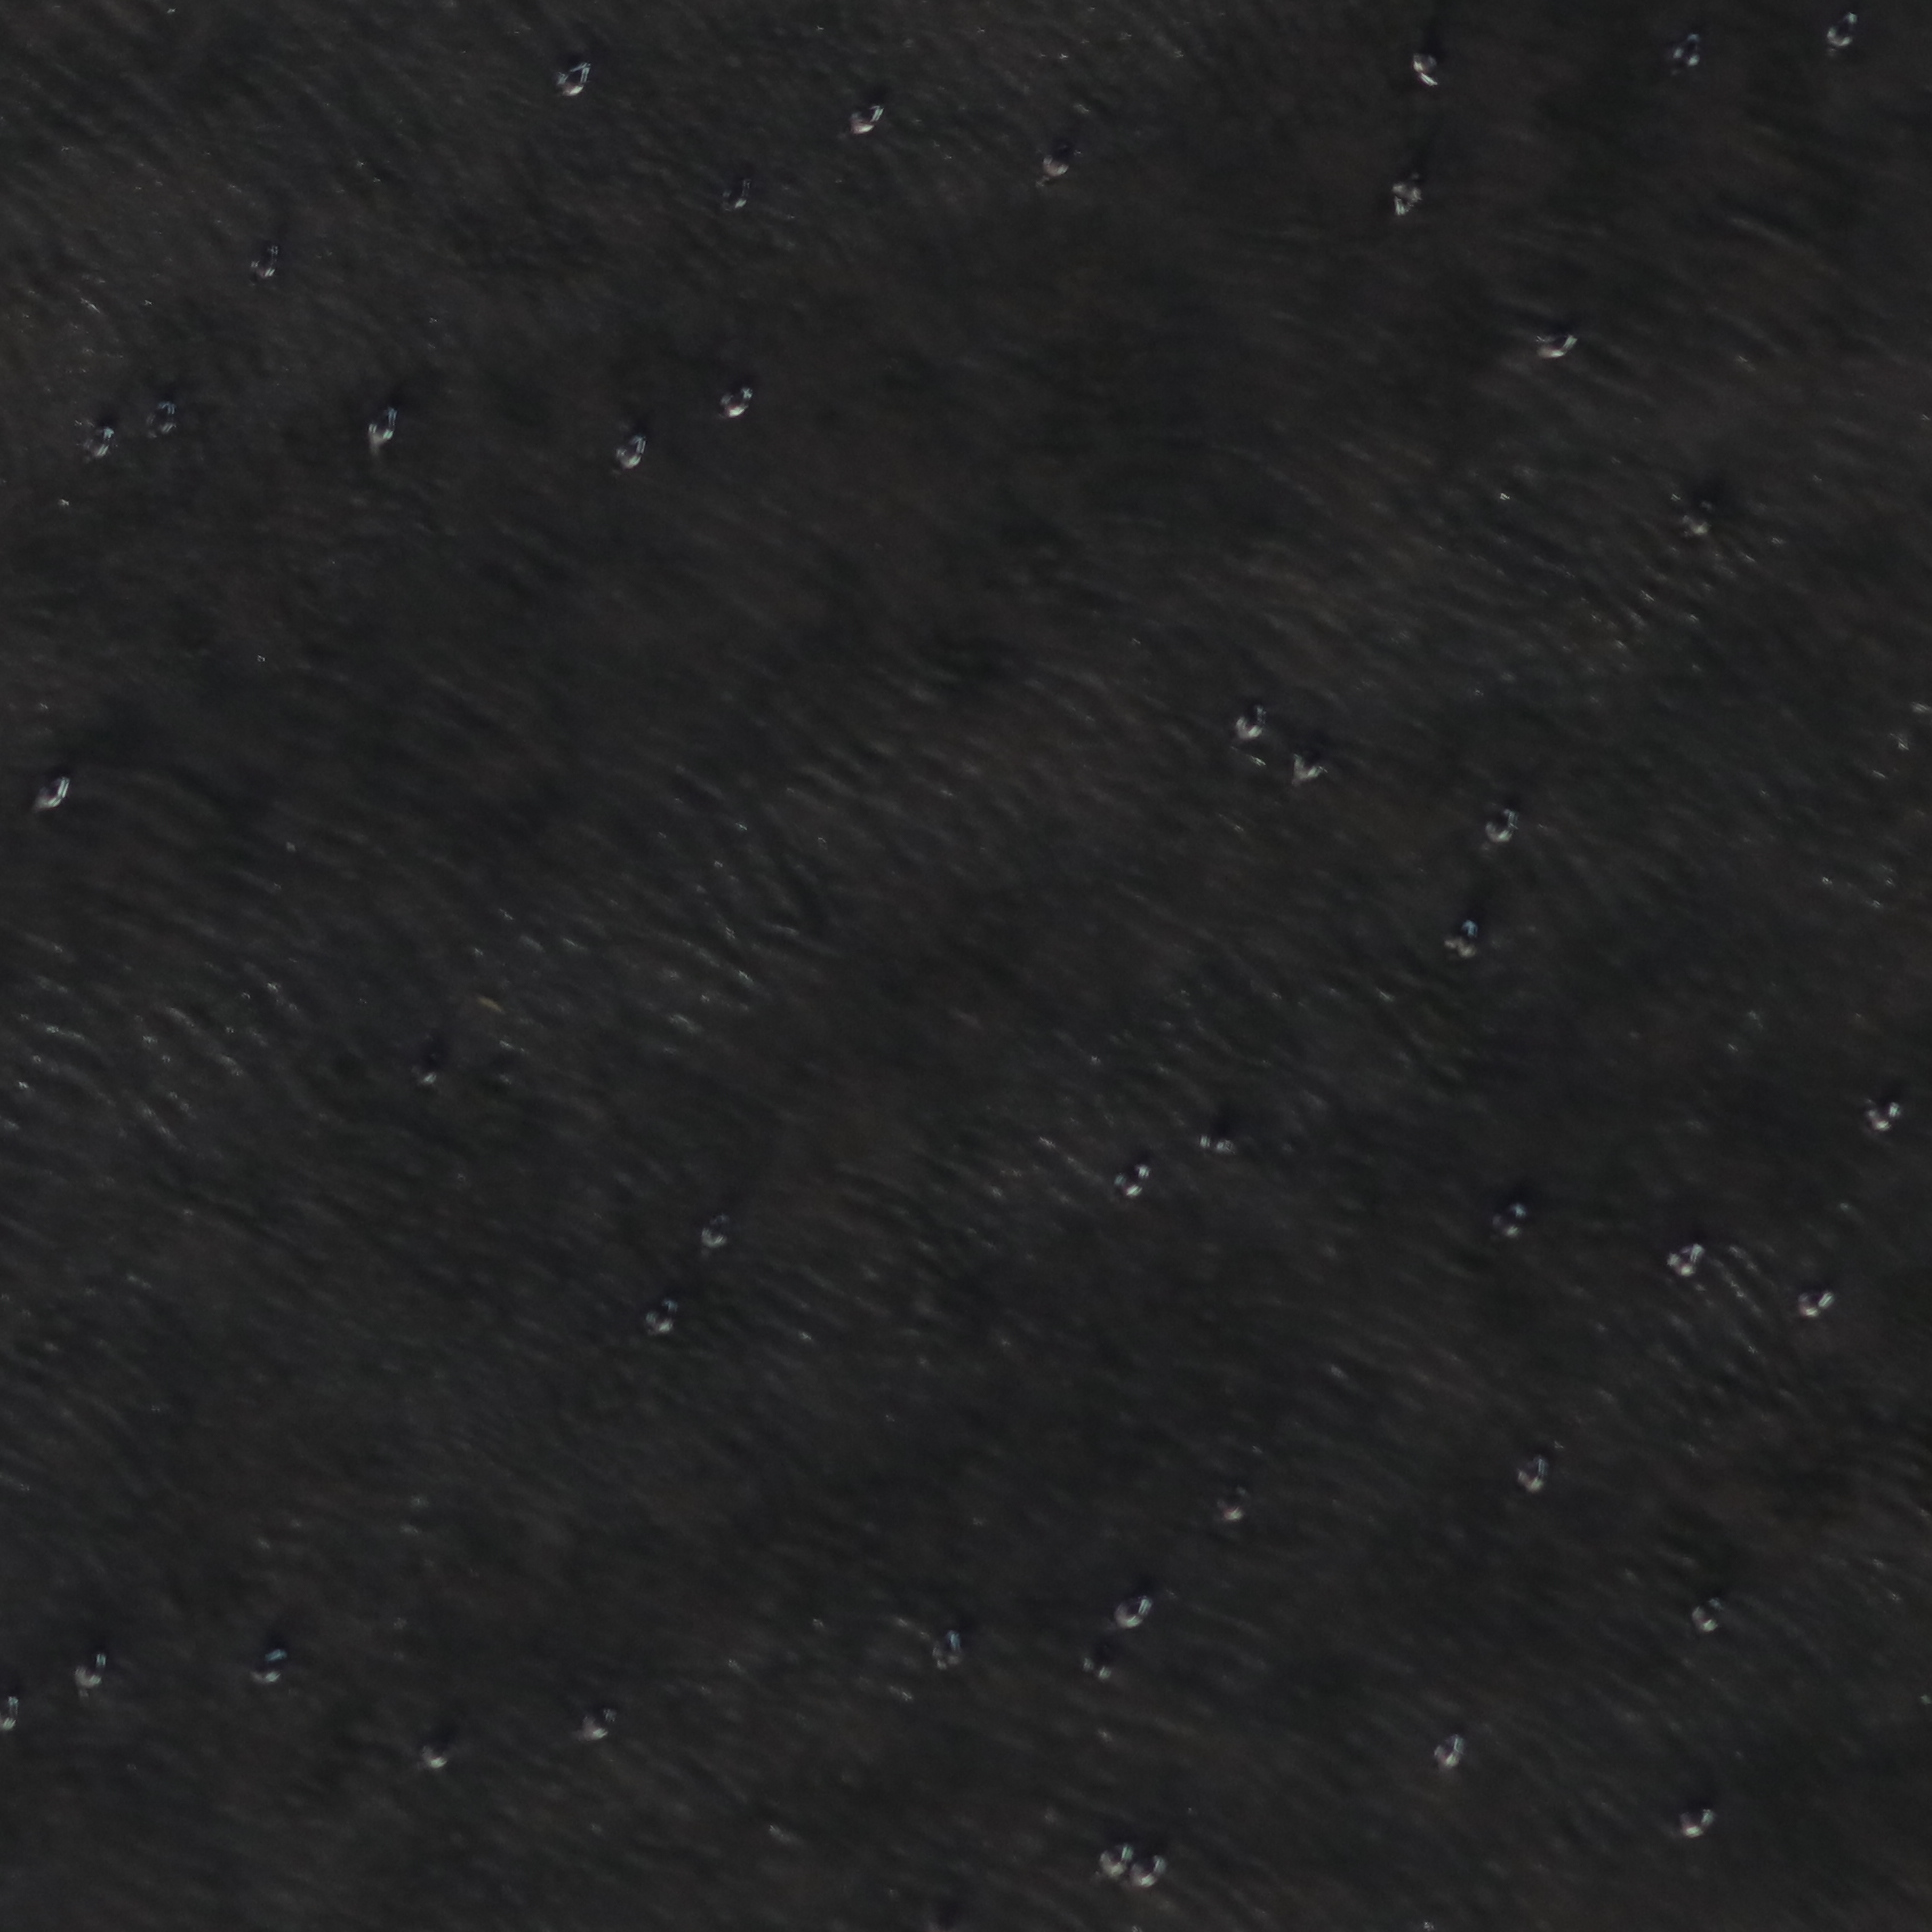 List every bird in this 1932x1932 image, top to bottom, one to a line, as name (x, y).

brant (1846, 39)
brant (1686, 53)
brant (1425, 68)
brant (570, 78)
brant (861, 119)
brant (1052, 166)
brant (1407, 193)
brant (735, 197)
brant (262, 264)
brant (1553, 348)
brant (734, 409)
brant (167, 417)
brant (94, 439)
brant (382, 439)
brant (628, 448)
brant (1700, 526)
brant (1253, 729)
brant (1314, 765)
brant (57, 796)
brant (1502, 828)
brant (1465, 938)
brant (1883, 1115)
brant (1210, 1139)
brant (1128, 1181)
brant (1505, 1221)
brant (714, 1230)
brant (1695, 1260)
brant (1822, 1303)
brant (663, 1319)
brant (1534, 1468)
brant (1233, 1514)
brant (1150, 1605)
brant (1714, 1619)
brant (942, 1654)
brant (1099, 1667)
brant (276, 1668)
brant (95, 1676)
brant (9, 1717)
brant (606, 1726)
brant (1445, 1752)
brant (430, 1753)
brant (1690, 1830)
brant (1106, 1854)
brant (1150, 1870)